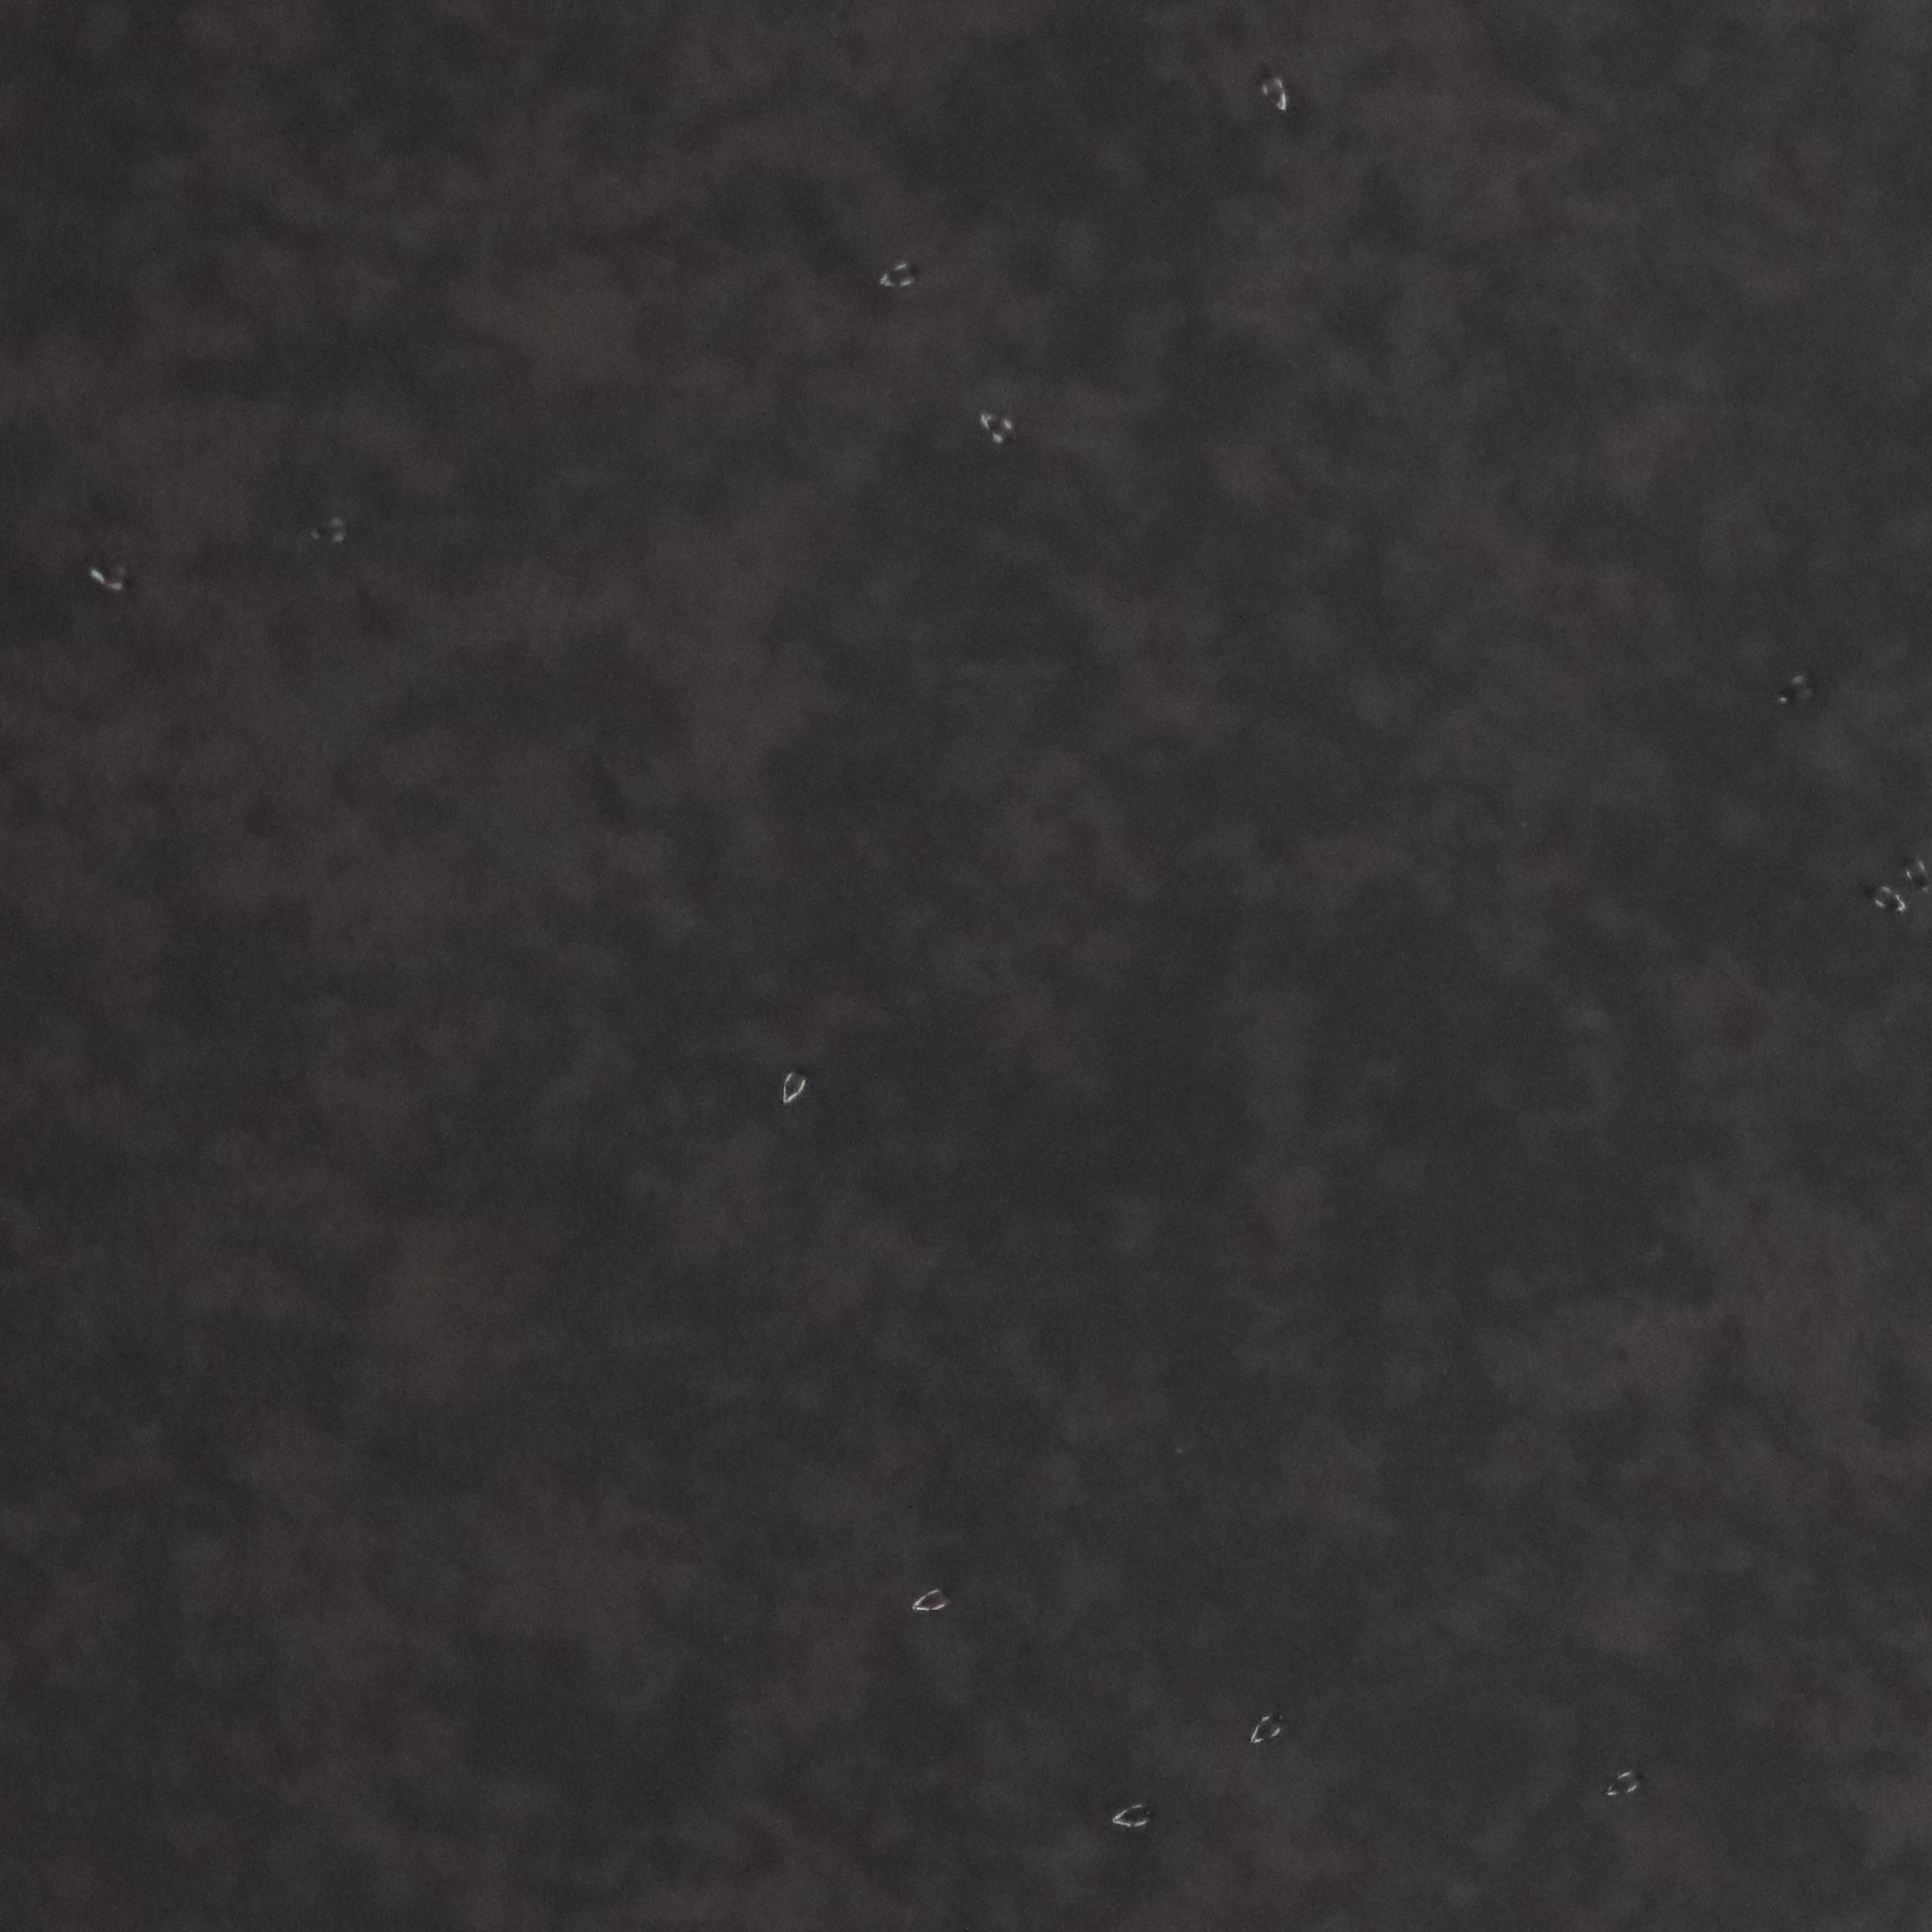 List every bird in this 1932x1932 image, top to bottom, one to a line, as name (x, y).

brant (1274, 90)
brant (901, 273)
brant (997, 428)
brant (331, 532)
brant (110, 577)
brant (1800, 693)
brant (1917, 871)
brant (1886, 899)
brant (795, 1085)
brant (933, 1599)
brant (1267, 1728)
brant (1624, 1782)
brant (1133, 1816)